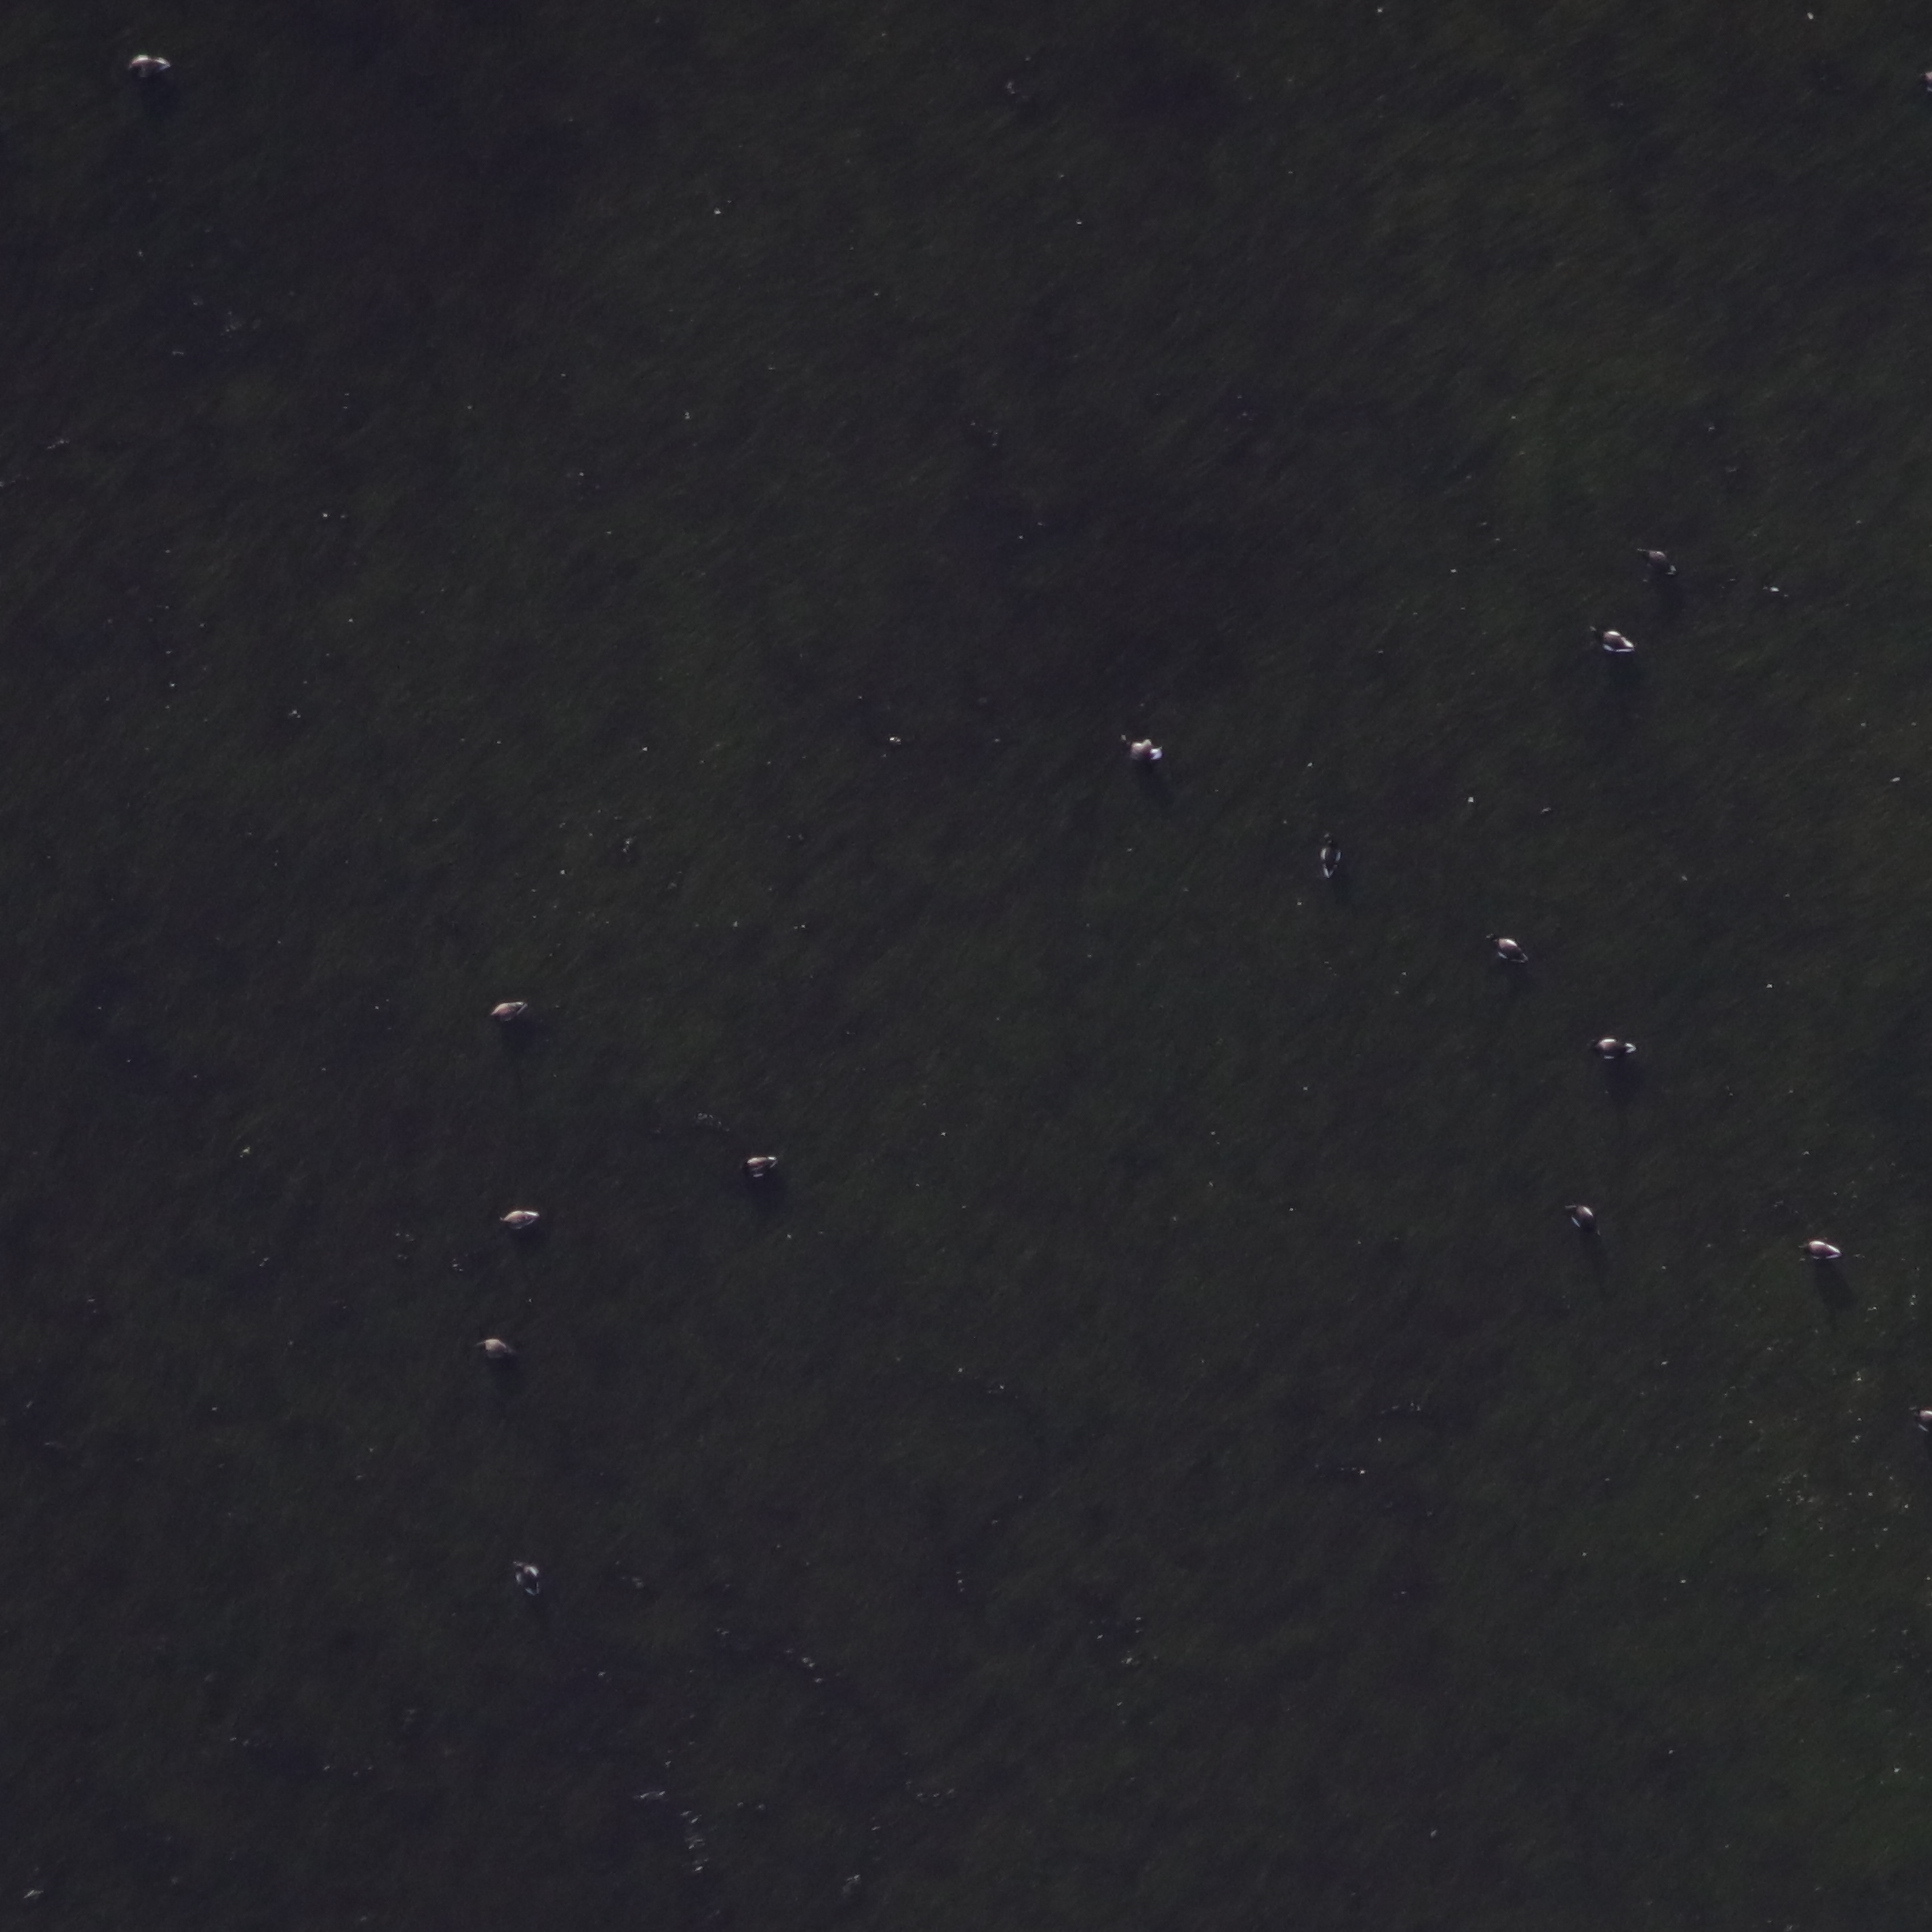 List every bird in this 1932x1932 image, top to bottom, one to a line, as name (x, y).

brant (158, 62)
brant (1655, 562)
brant (1614, 642)
brant (1143, 752)
brant (1329, 857)
brant (1510, 951)
brant (503, 1010)
brant (1612, 1044)
brant (760, 1167)
brant (520, 1213)
brant (1582, 1216)
brant (1820, 1249)
brant (493, 1350)
brant (530, 1580)